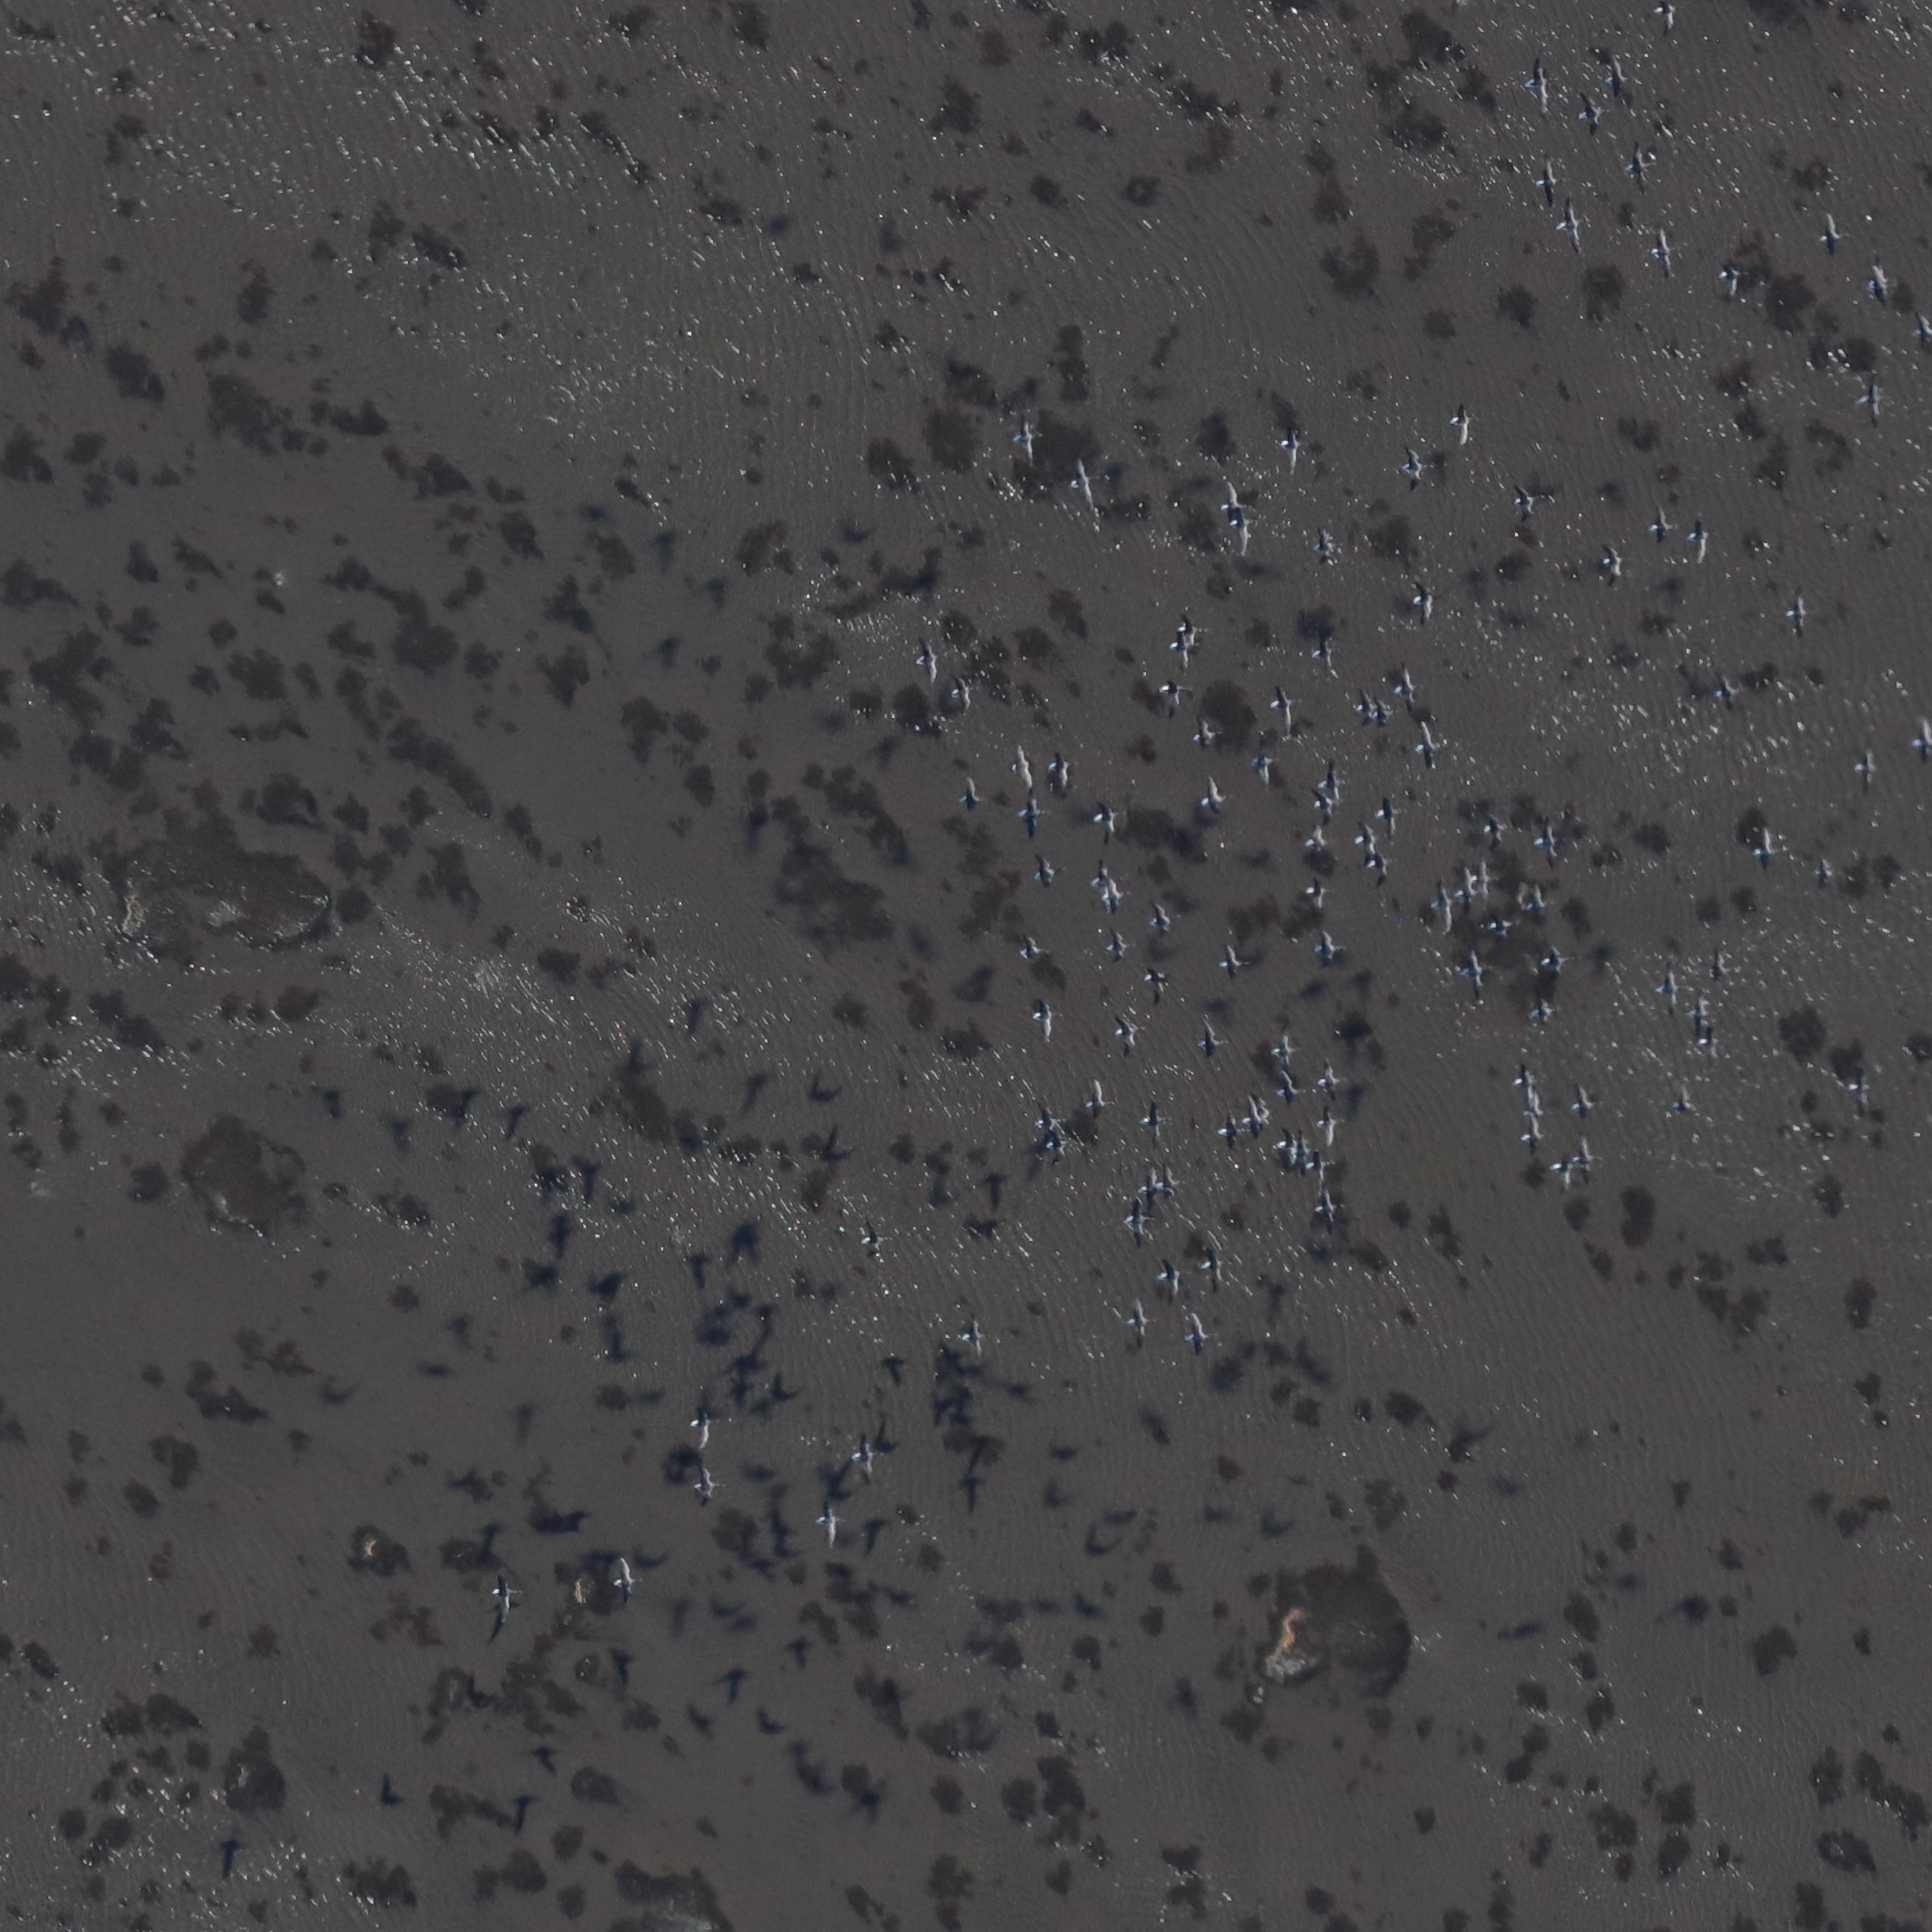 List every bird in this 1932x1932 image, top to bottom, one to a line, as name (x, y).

brant (1673, 14)
brant (1610, 76)
brant (1543, 84)
brant (1593, 116)
brant (1640, 169)
brant (1543, 184)
brant (1575, 222)
brant (1831, 235)
brant (1663, 253)
brant (1733, 280)
brant (1886, 290)
brant (1929, 337)
brant (1872, 396)
brant (1462, 426)
brant (1028, 435)
brant (1294, 450)
brant (1412, 470)
brant (1082, 487)
brant (1524, 502)
brant (1235, 507)
brant (1659, 526)
brant (1237, 530)
brant (1698, 537)
brant (1327, 552)
brant (1615, 561)
brant (1430, 602)
brant (1802, 606)
brant (1189, 632)
brant (934, 655)
brant (1325, 655)
brant (1184, 658)
brant (1410, 681)
brant (1173, 690)
brant (1731, 691)
brant (968, 698)
brant (1361, 707)
brant (1387, 708)
brant (1280, 711)
brant (1209, 733)
brant (1923, 741)
brant (1428, 747)
brant (1031, 769)
brant (1065, 769)
brant (1268, 769)
brant (1870, 773)
brant (1332, 780)
brant (976, 796)
brant (1219, 800)
brant (1322, 808)
brant (1392, 808)
brant (1034, 812)
brant (1112, 815)
brant (1489, 831)
brant (1319, 838)
brant (1368, 839)
brant (1761, 850)
brant (1556, 851)
brant (1386, 868)
brant (1824, 870)
brant (1104, 873)
brant (1048, 875)
brant (1486, 880)
brant (1317, 889)
brant (1468, 894)
brant (1113, 899)
brant (1542, 900)
brant (1441, 907)
brant (1171, 921)
brant (1501, 928)
brant (1113, 942)
brant (1032, 943)
brant (1332, 951)
brant (1556, 961)
brant (1238, 965)
brant (1727, 971)
brant (1479, 972)
brant (1168, 979)
brant (1670, 988)
brant (1537, 1008)
brant (1699, 1013)
brant (1053, 1014)
brant (1132, 1029)
brant (1710, 1041)
brant (1211, 1042)
brant (1284, 1050)
brant (1526, 1075)
brant (1332, 1081)
brant (1285, 1085)
brant (1860, 1092)
brant (1099, 1098)
brant (1589, 1101)
brant (1682, 1101)
brant (1540, 1107)
brant (1051, 1116)
brant (1148, 1120)
brant (1255, 1120)
brant (1332, 1121)
brant (1536, 1135)
brant (1234, 1138)
brant (1300, 1139)
brant (1056, 1142)
brant (1290, 1147)
brant (1584, 1163)
brant (1320, 1167)
brant (1560, 1171)
brant (1163, 1181)
brant (1145, 1186)
brant (1327, 1203)
brant (1131, 1222)
brant (881, 1241)
brant (1224, 1266)
brant (1176, 1277)
brant (1139, 1318)
brant (1195, 1334)
brant (981, 1338)
brant (706, 1430)
brant (872, 1462)
brant (711, 1482)
brant (834, 1514)
brant (627, 1583)
brant (497, 1590)